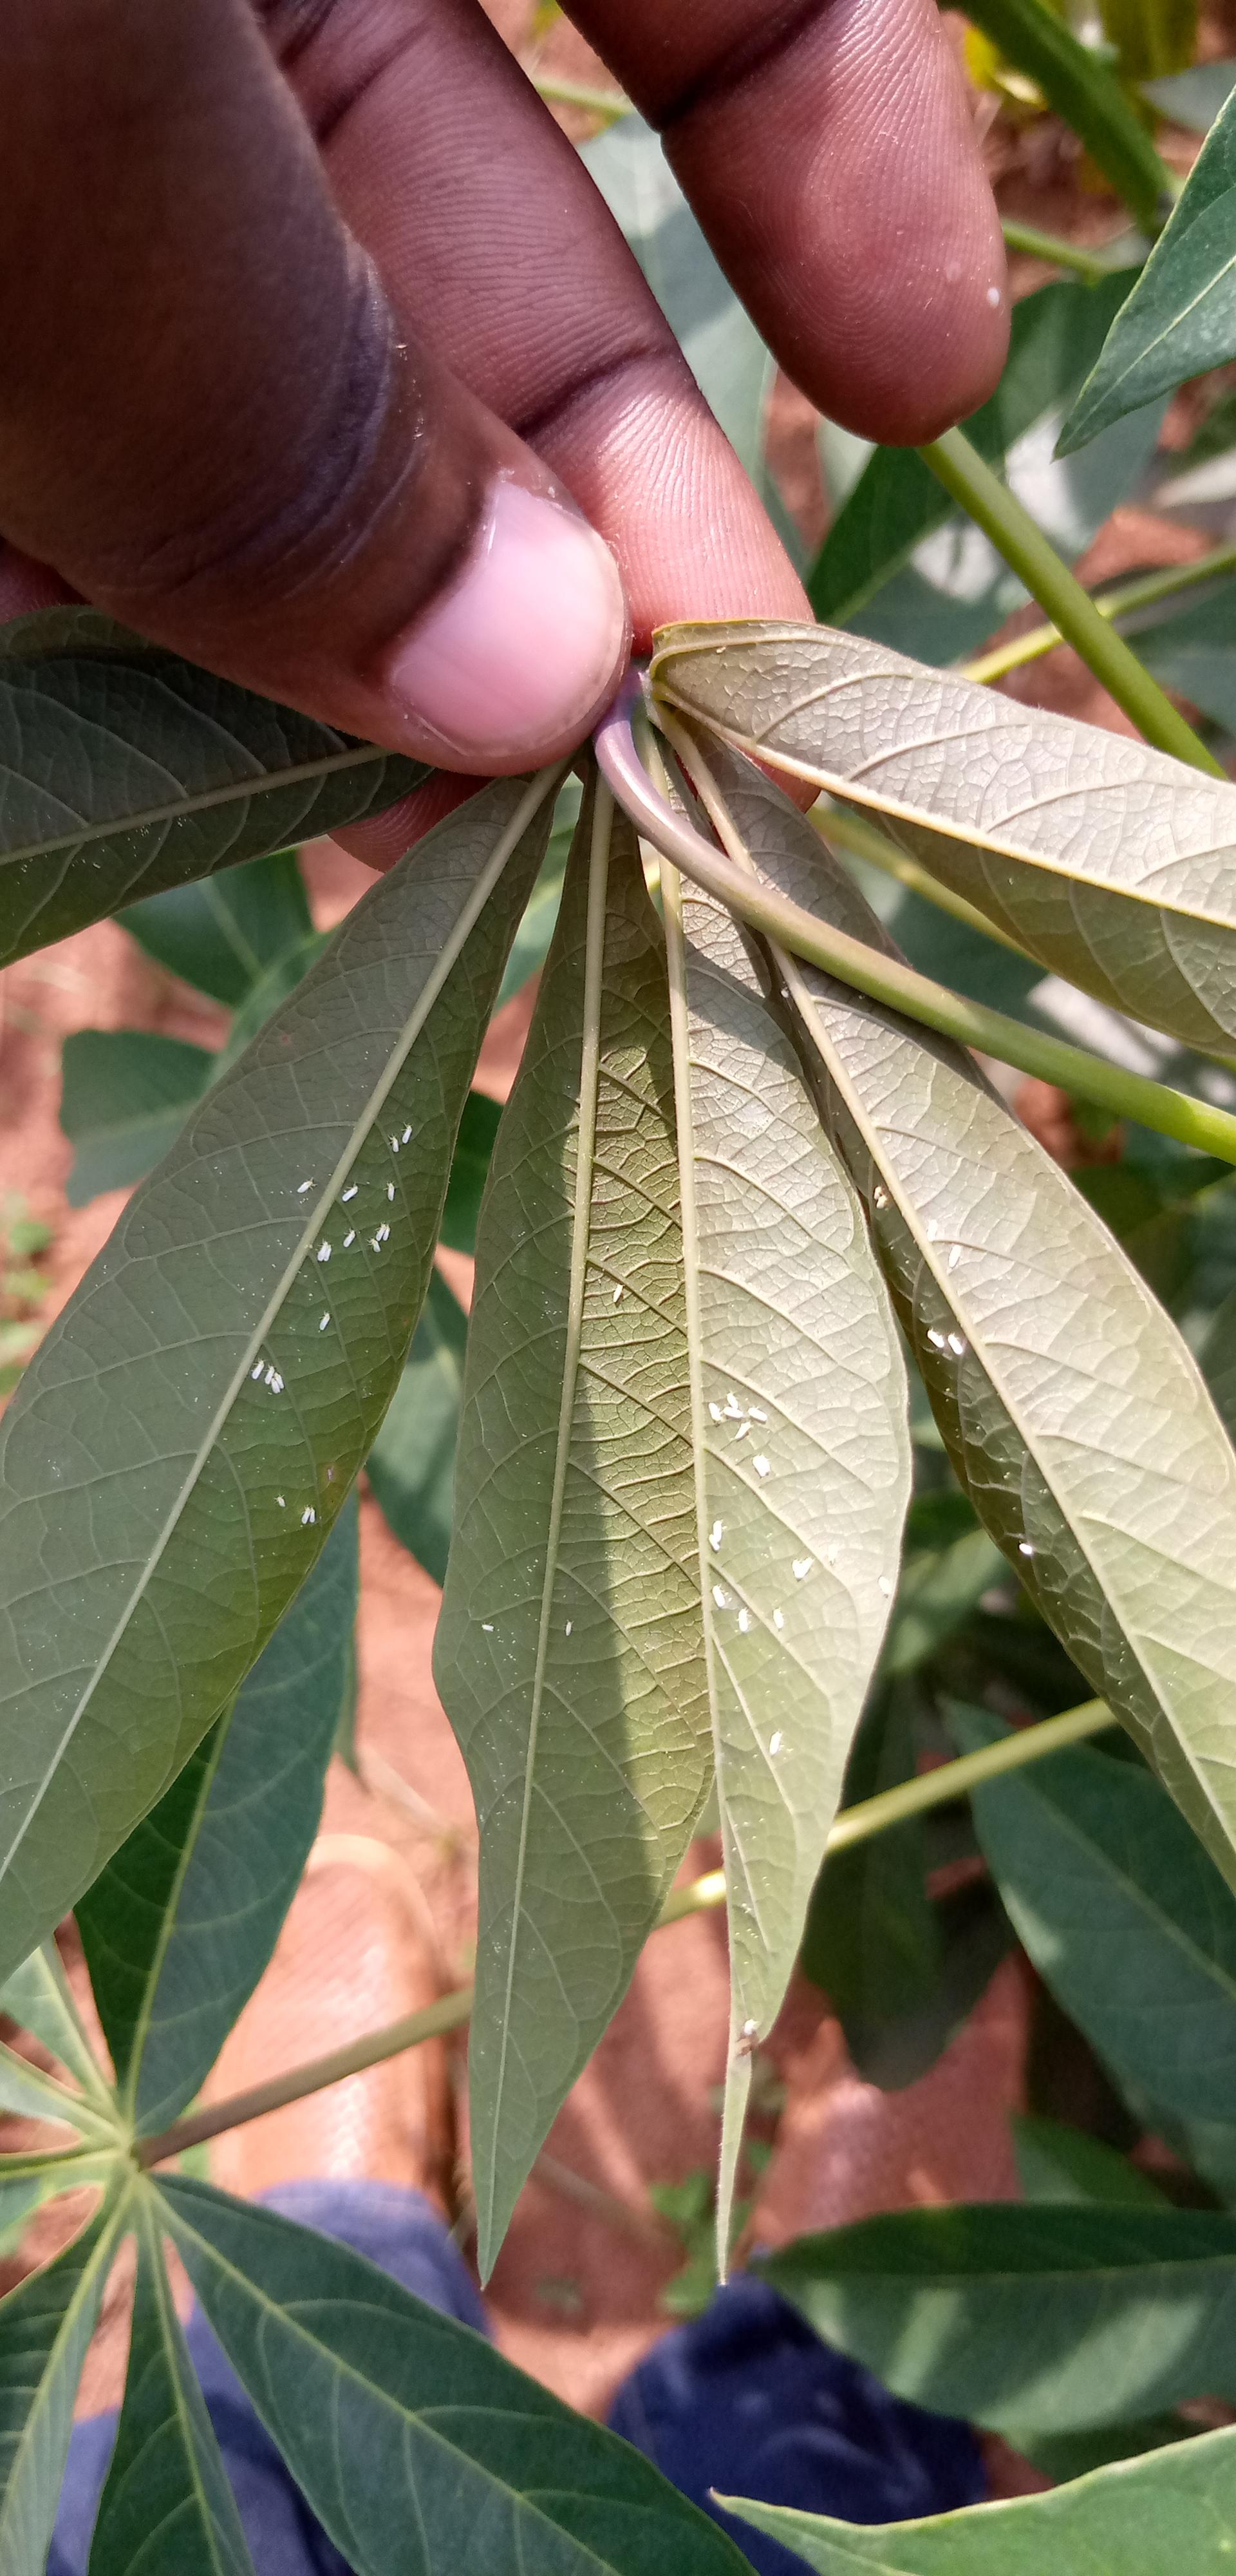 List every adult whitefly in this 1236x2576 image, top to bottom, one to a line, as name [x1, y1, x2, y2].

whitefly [779, 986, 792, 1001]
whitefly [400, 1121, 414, 1146]
whitefly [389, 1134, 400, 1154]
whitefly [294, 1178, 315, 1197]
whitefly [384, 1179, 397, 1202]
whitefly [341, 1184, 360, 1204]
whitefly [872, 1186, 883, 1201]
whitefly [875, 1193, 888, 1210]
whitefly [925, 1216, 939, 1243]
whitefly [375, 1222, 386, 1241]
whitefly [382, 1223, 391, 1243]
whitefly [342, 1228, 357, 1249]
whitefly [368, 1236, 382, 1255]
whitefly [316, 1240, 329, 1263]
whitefly [946, 1242, 963, 1268]
whitefly [324, 1244, 333, 1263]
whitefly [610, 1280, 627, 1307]
whitefly [316, 1309, 335, 1333]
whitefly [926, 1326, 945, 1350]
whitefly [946, 1332, 966, 1359]
whitefly [250, 1358, 267, 1381]
whitefly [263, 1365, 275, 1385]
whitefly [274, 1372, 285, 1390]
whitefly [271, 1377, 281, 1395]
whitefly [726, 1391, 742, 1409]
whitefly [707, 1400, 724, 1422]
whitefly [746, 1405, 769, 1424]
whitefly [722, 1406, 744, 1419]
whitefly [733, 1420, 753, 1441]
whitefly [758, 1454, 771, 1474]
whitefly [752, 1454, 766, 1478]
whitefly [275, 1495, 287, 1509]
whitefly [308, 1506, 316, 1525]
whitefly [300, 1506, 312, 1525]
whitefly [713, 1518, 723, 1542]
whitefly [707, 1532, 720, 1552]
whitefly [825, 1540, 838, 1565]
whitefly [1016, 1542, 1035, 1557]
whitefly [801, 1554, 816, 1575]
whitefly [791, 1556, 802, 1580]
whitefly [877, 1575, 892, 1596]
whitefly [710, 1584, 729, 1609]
whitefly [736, 1605, 755, 1635]
whitefly [770, 1606, 787, 1633]
whitefly [562, 1618, 574, 1639]
whitefly [479, 1620, 498, 1634]
whitefly [765, 1725, 785, 1759]
whitefly [742, 2016, 759, 2038]